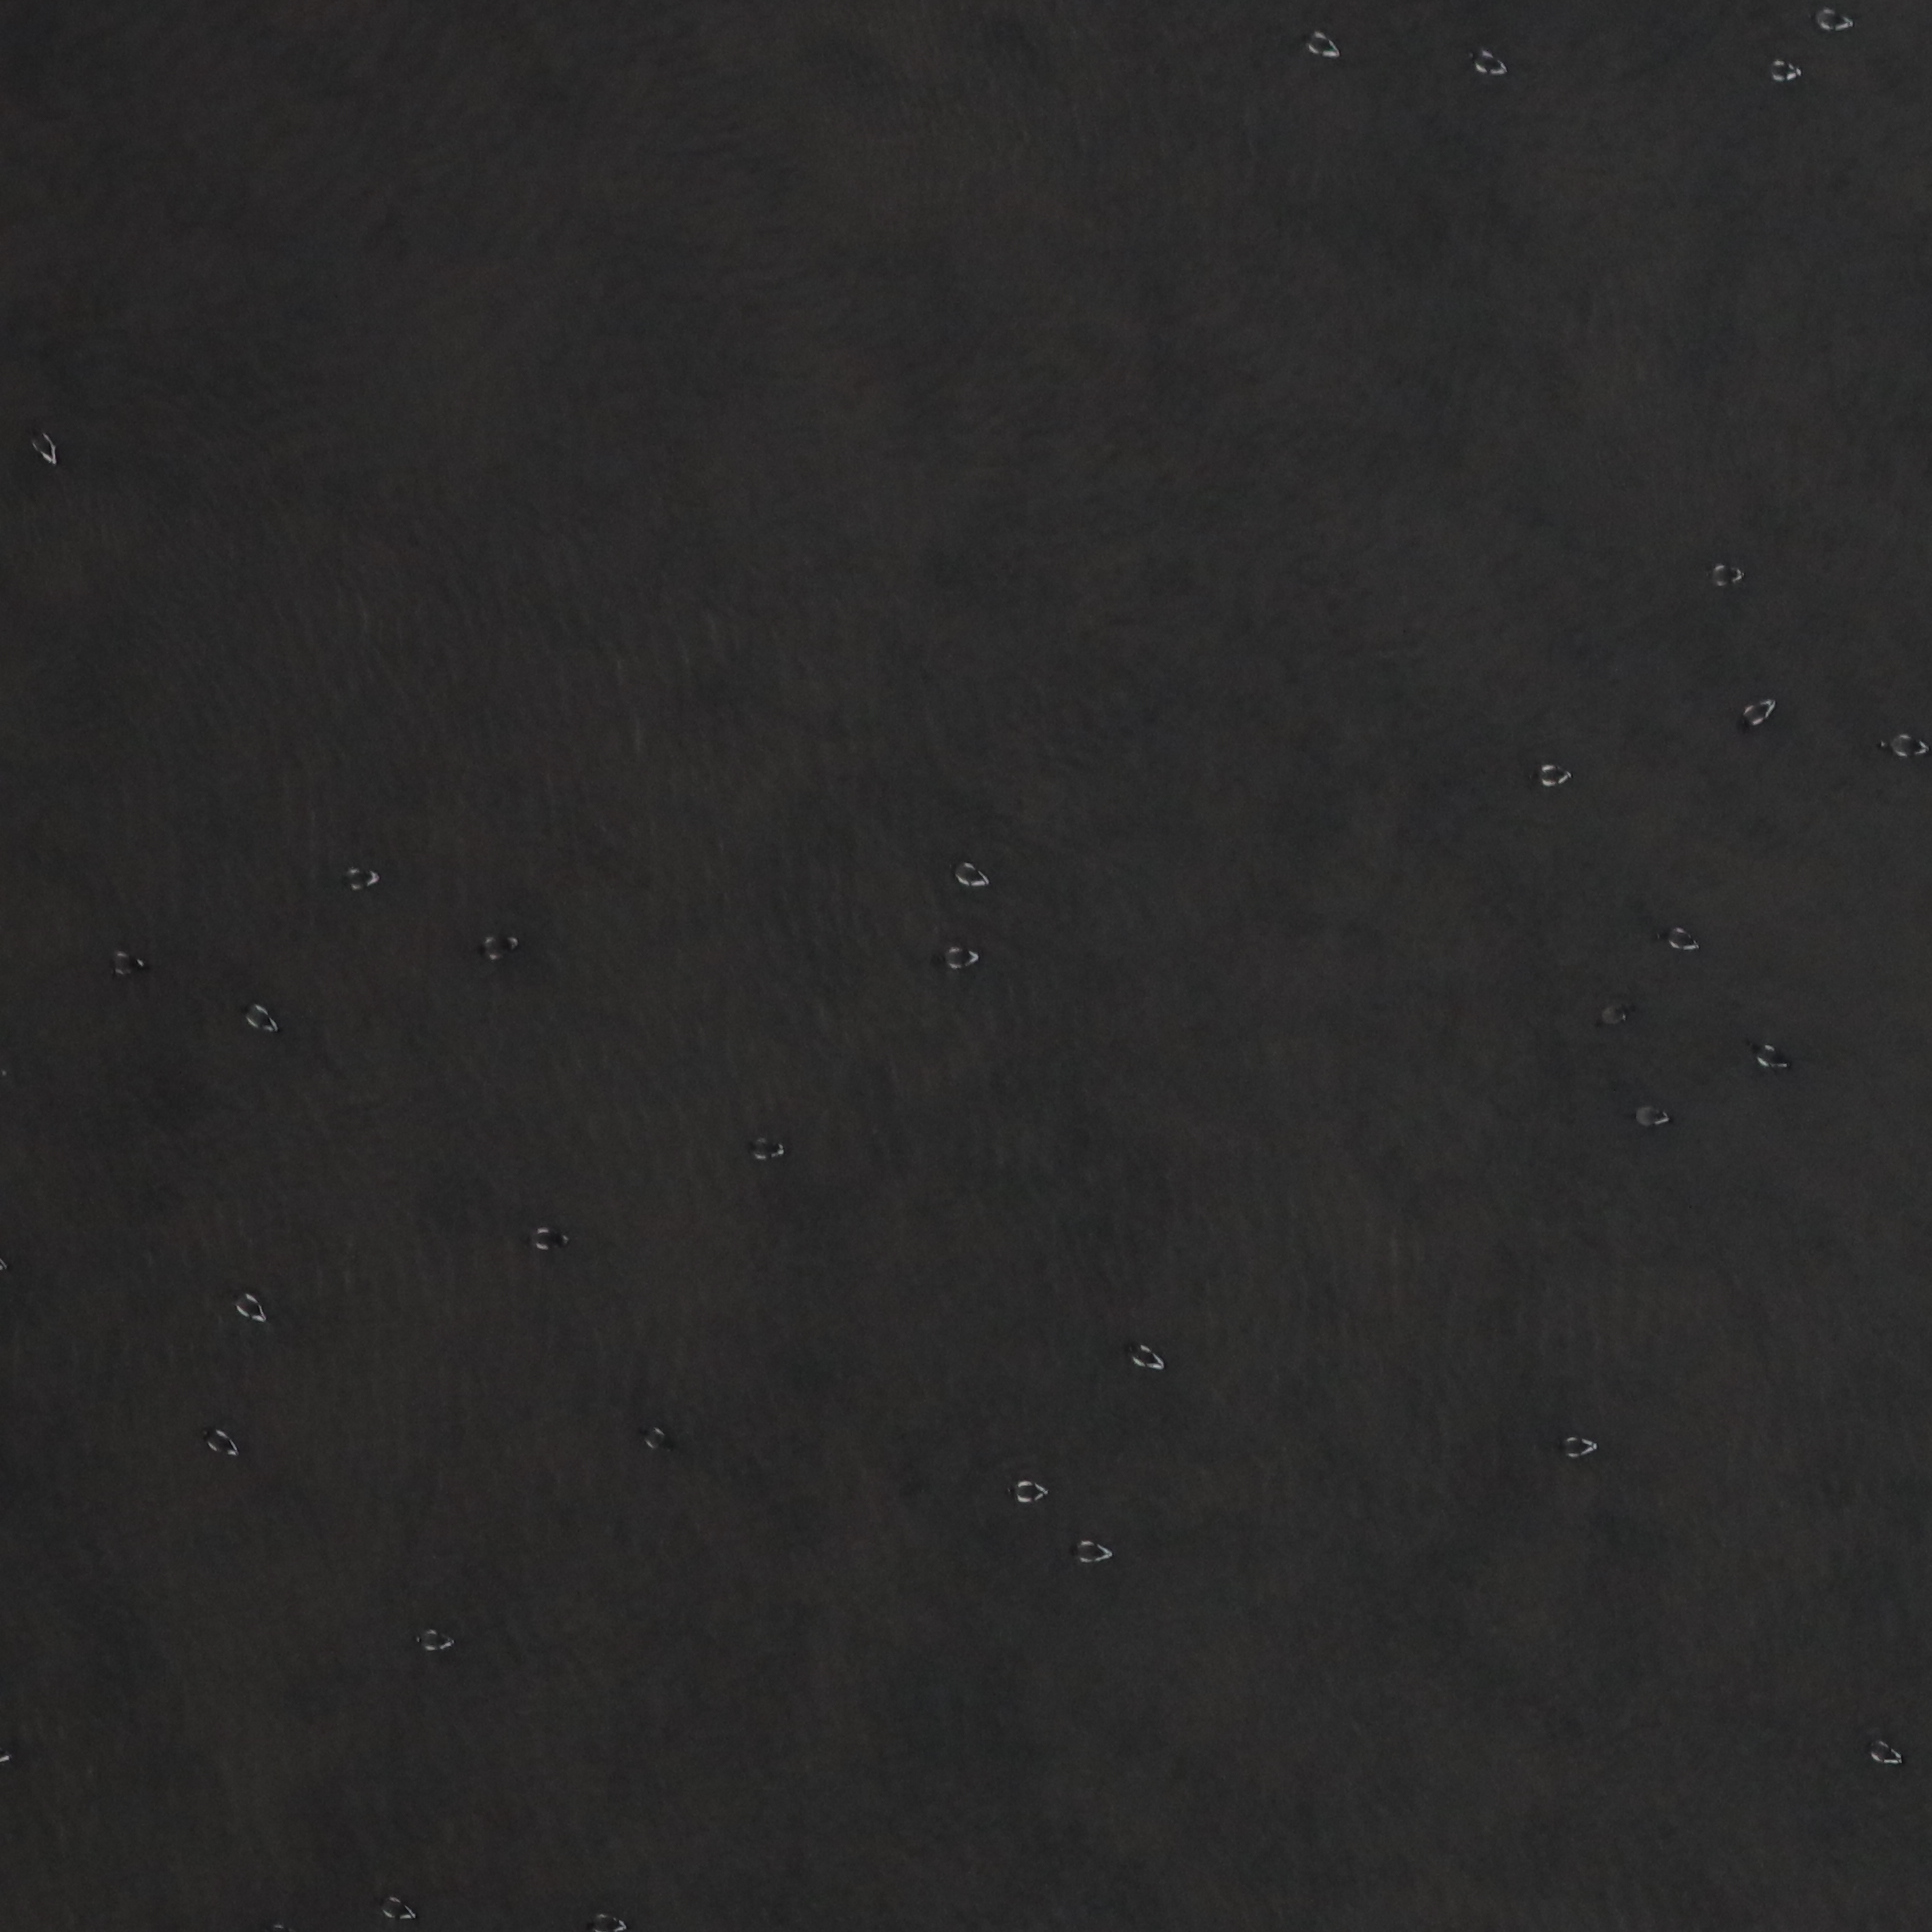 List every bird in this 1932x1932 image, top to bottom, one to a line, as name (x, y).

brant (1833, 20)
brant (1320, 41)
brant (1488, 64)
brant (1782, 72)
brant (47, 446)
brant (1726, 576)
brant (1757, 715)
brant (1905, 747)
brant (1553, 776)
brant (970, 876)
brant (361, 879)
brant (1679, 939)
brant (498, 948)
brant (960, 958)
brant (128, 964)
brant (1610, 1015)
brant (259, 1017)
brant (1768, 1055)
brant (1650, 1115)
brant (766, 1145)
brant (547, 1239)
brant (250, 1306)
brant (1147, 1355)
brant (655, 1437)
brant (221, 1441)
brant (1577, 1446)
brant (1029, 1491)
brant (1089, 1550)
brant (432, 1638)
brant (1884, 1751)
brant (397, 1907)
brant (606, 1924)